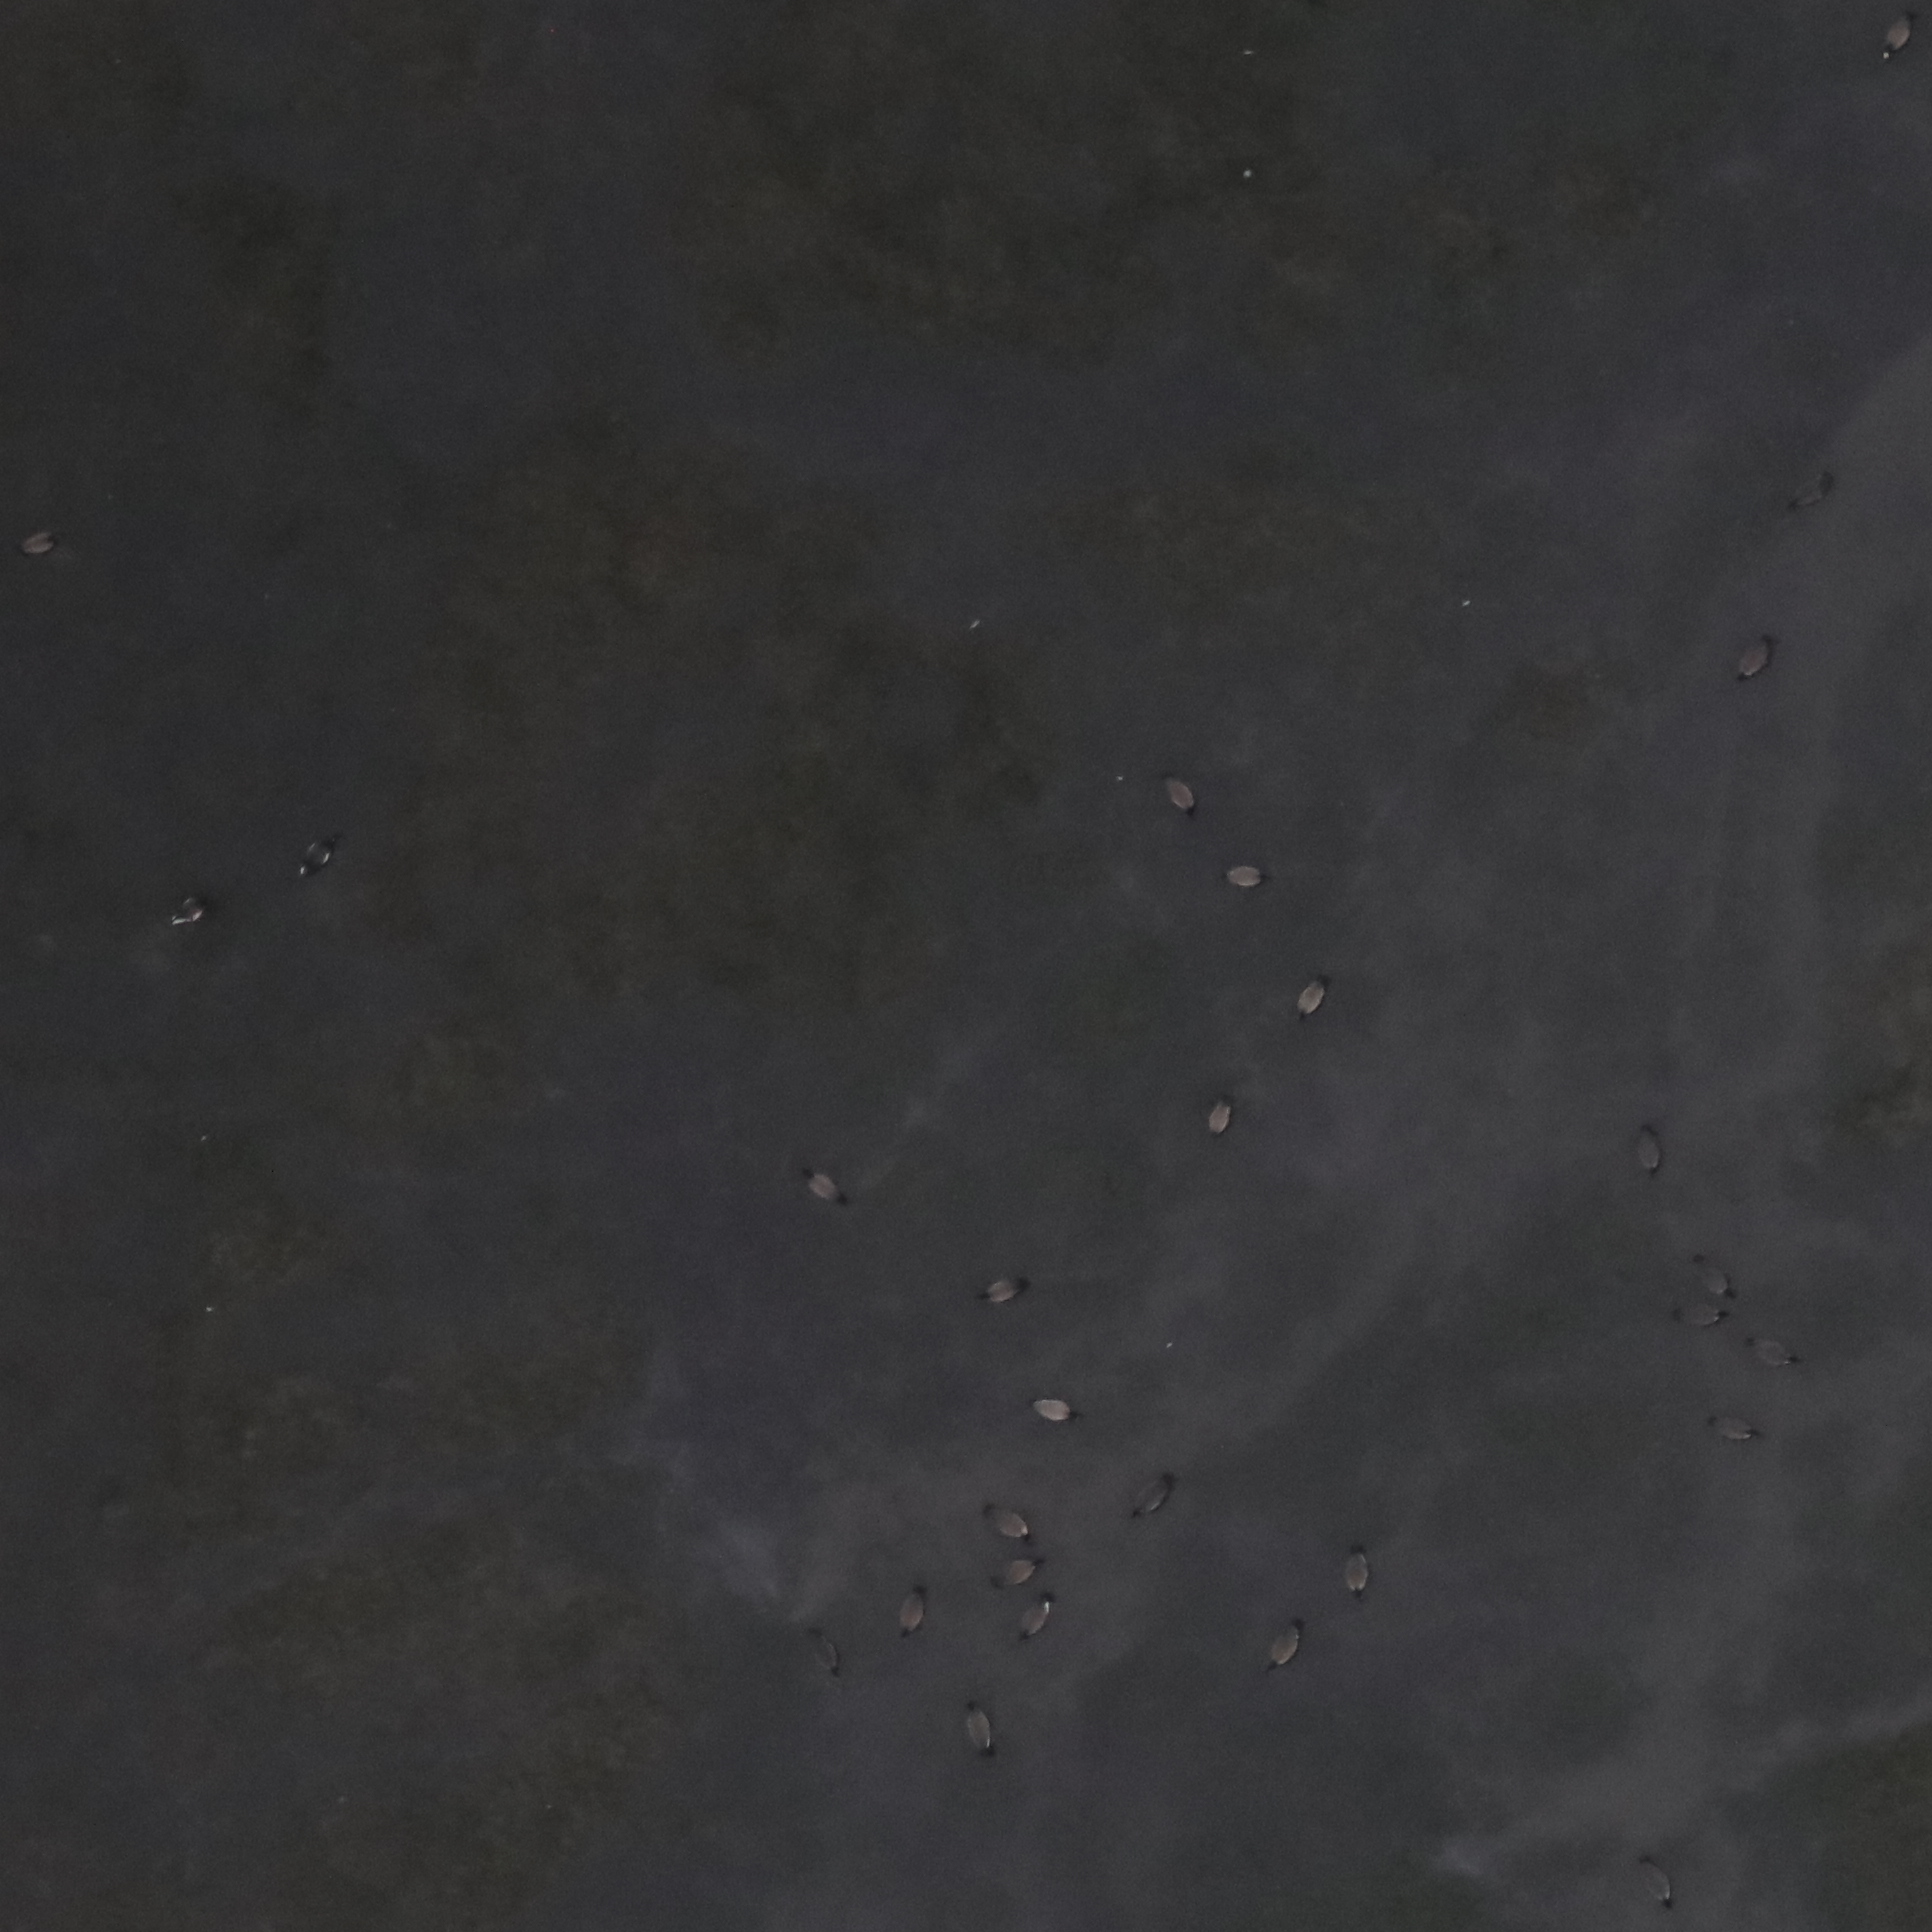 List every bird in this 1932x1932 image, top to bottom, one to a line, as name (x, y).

Canada goose (1892, 39)
Canada goose (1809, 486)
Canada goose (32, 543)
Canada goose (1756, 649)
Canada goose (1178, 792)
brant (309, 859)
Canada goose (1245, 878)
brant (190, 909)
Canada goose (1311, 997)
Canada goose (1219, 1115)
Canada goose (1649, 1142)
Canada goose (822, 1185)
Canada goose (1720, 1278)
Canada goose (1000, 1286)
Canada goose (1688, 1313)
Canada goose (1774, 1356)
Canada goose (1056, 1408)
Canada goose (1728, 1426)
Canada goose (1147, 1498)
Canada goose (1009, 1530)
Canada goose (1007, 1569)
Canada goose (1355, 1573)
Canada goose (910, 1609)
Canada goose (1031, 1611)
Canada goose (1286, 1640)
Canada goose (824, 1654)
Canada goose (978, 1728)
Canada goose (1656, 1880)